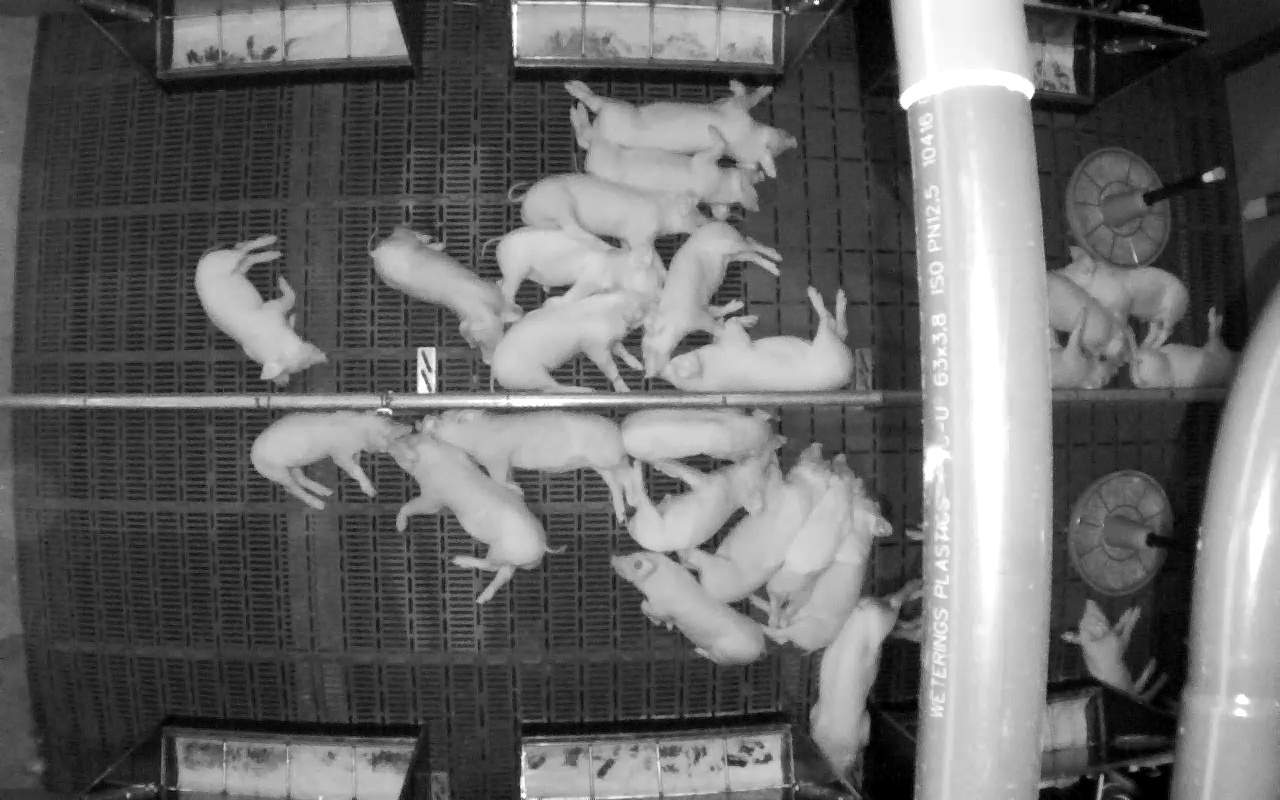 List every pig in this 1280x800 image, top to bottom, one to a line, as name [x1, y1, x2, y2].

pig [564, 78, 798, 181]
pig [570, 104, 767, 220]
pig [505, 171, 709, 284]
pig [641, 218, 784, 381]
pig [366, 226, 525, 366]
pig [482, 226, 665, 307]
pig [195, 235, 328, 387]
pig [1050, 247, 1192, 350]
pig [1048, 273, 1133, 367]
pig [488, 283, 661, 394]
pig [661, 286, 856, 393]
pig [1049, 302, 1120, 389]
pig [1131, 306, 1240, 387]
pig [623, 408, 790, 465]
pig [250, 410, 414, 512]
pig [415, 410, 633, 524]
pig [387, 414, 568, 604]
pig [675, 442, 834, 604]
pig [625, 449, 770, 551]
pig [765, 454, 865, 629]
pig [748, 487, 892, 652]
pig [611, 549, 767, 665]
pig [807, 589, 909, 780]
pig [1059, 599, 1169, 702]